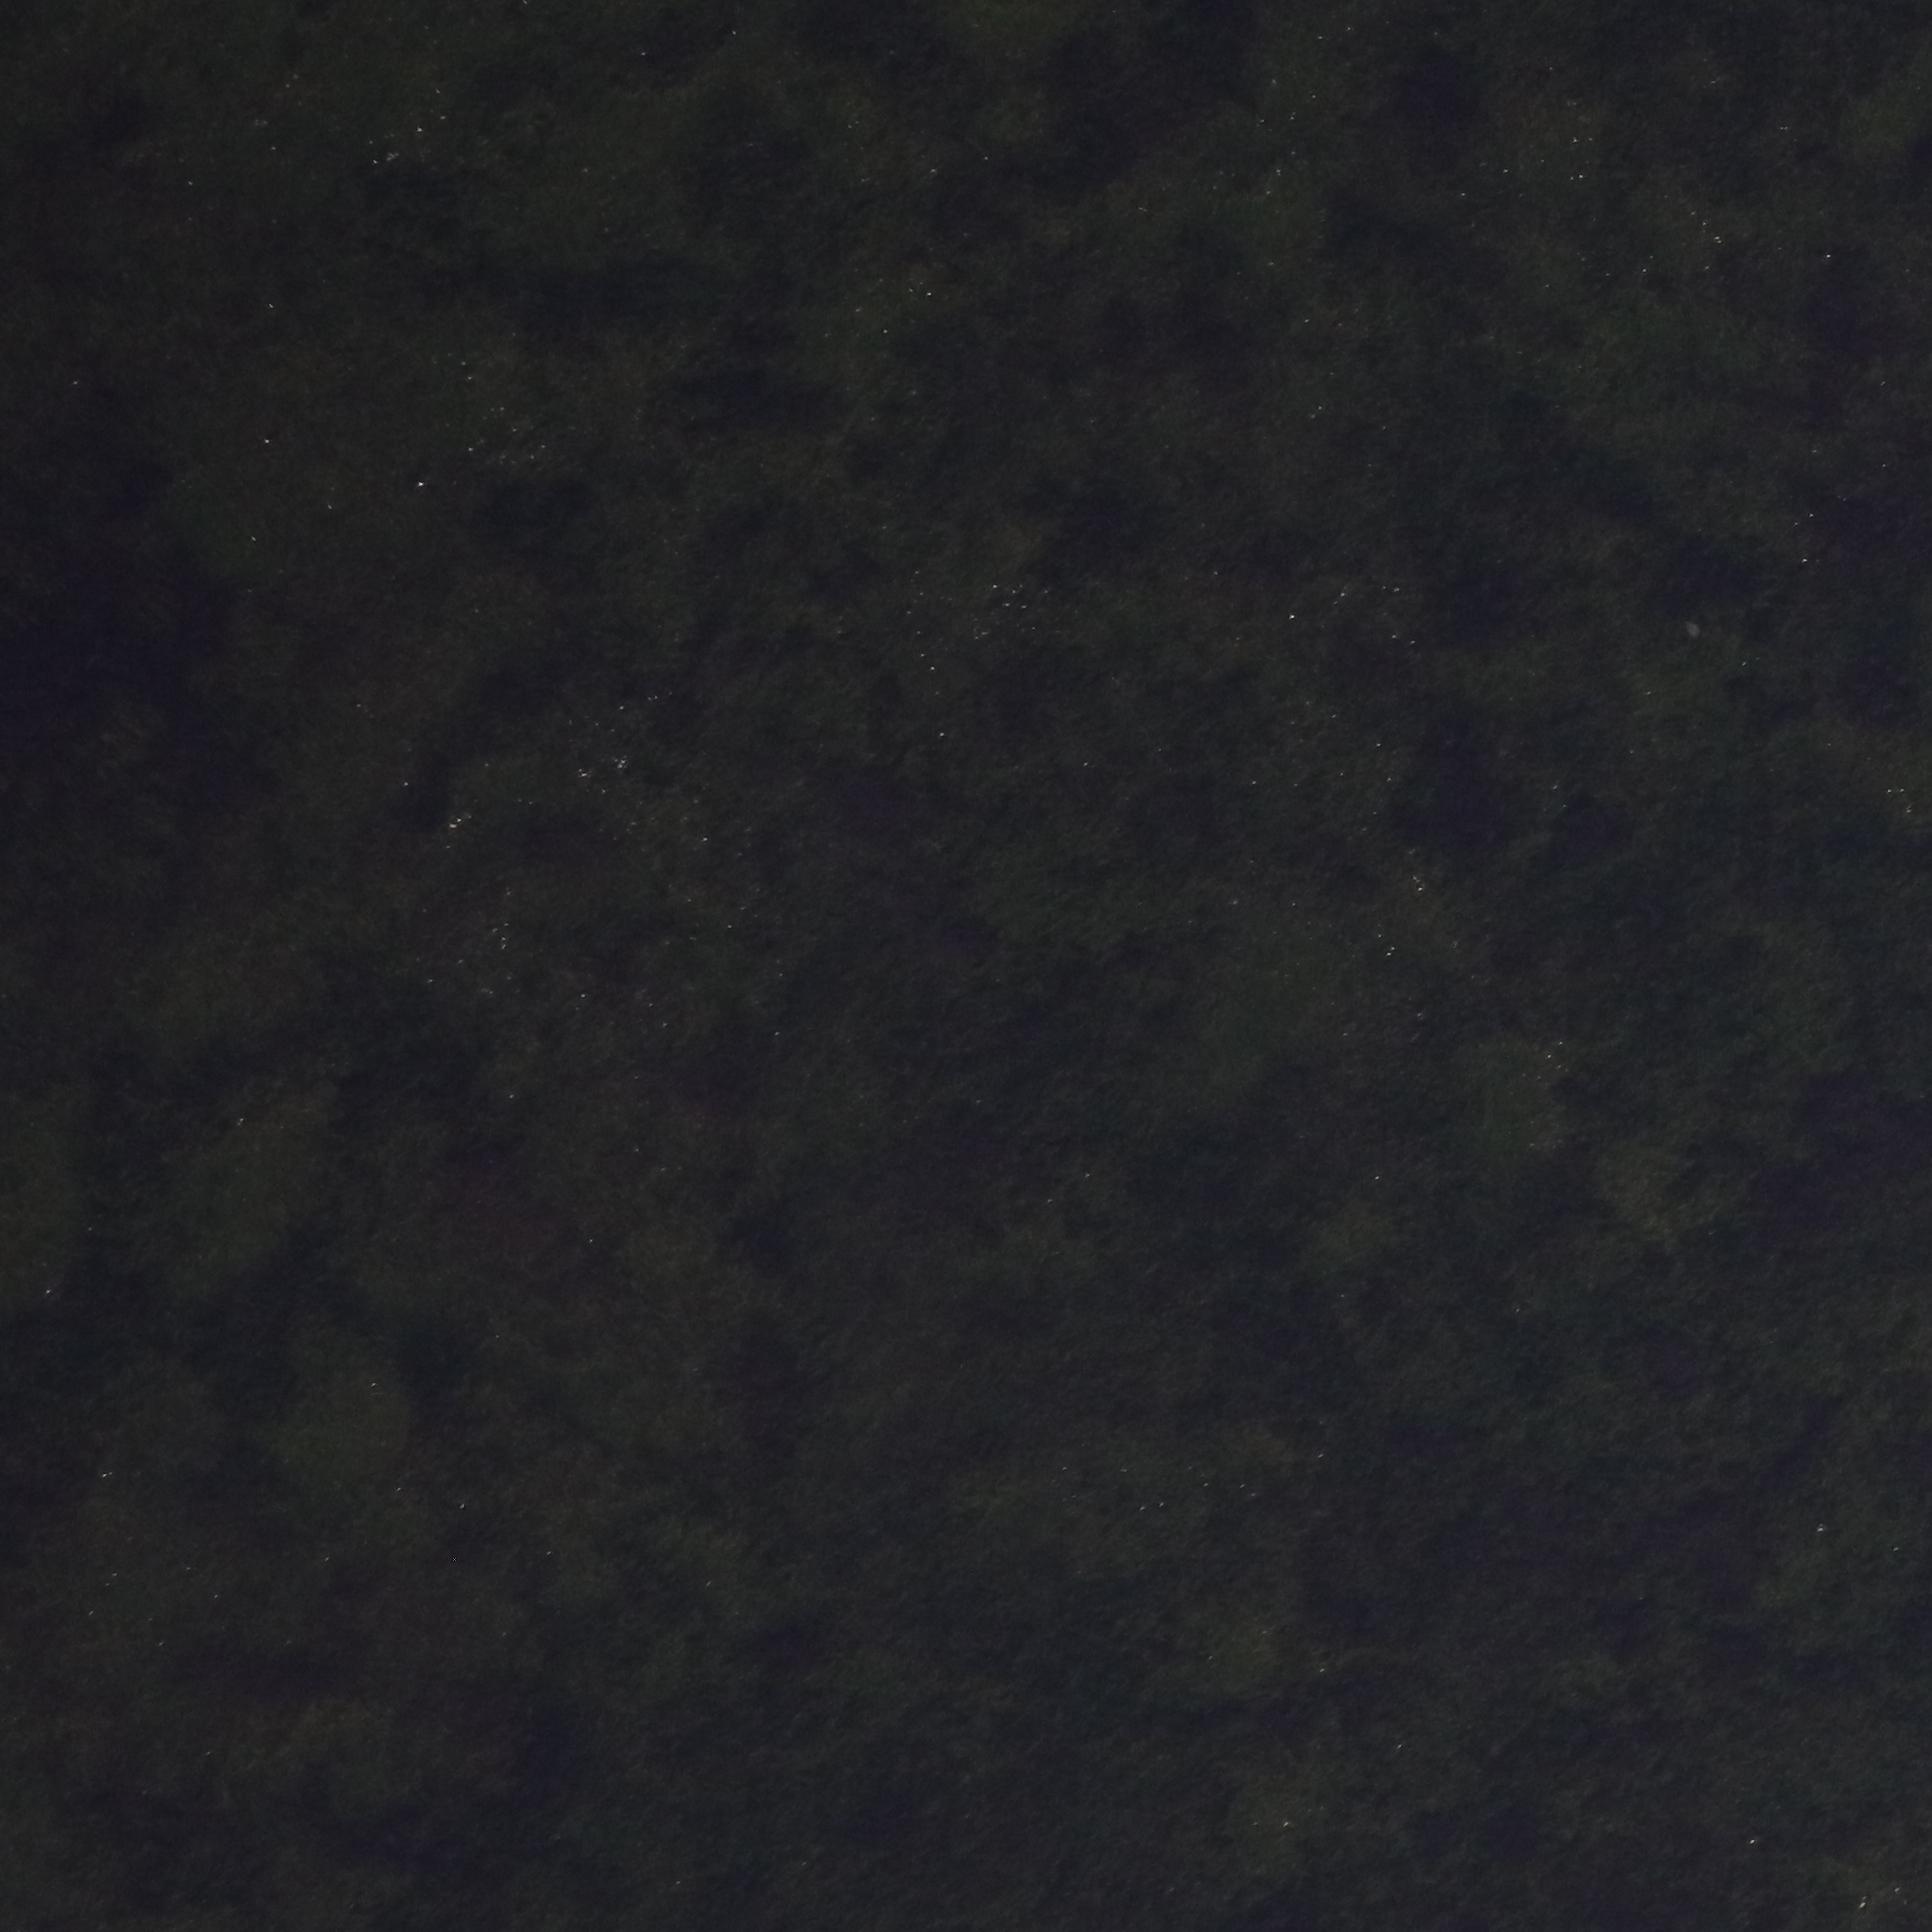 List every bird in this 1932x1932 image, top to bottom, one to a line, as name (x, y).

None